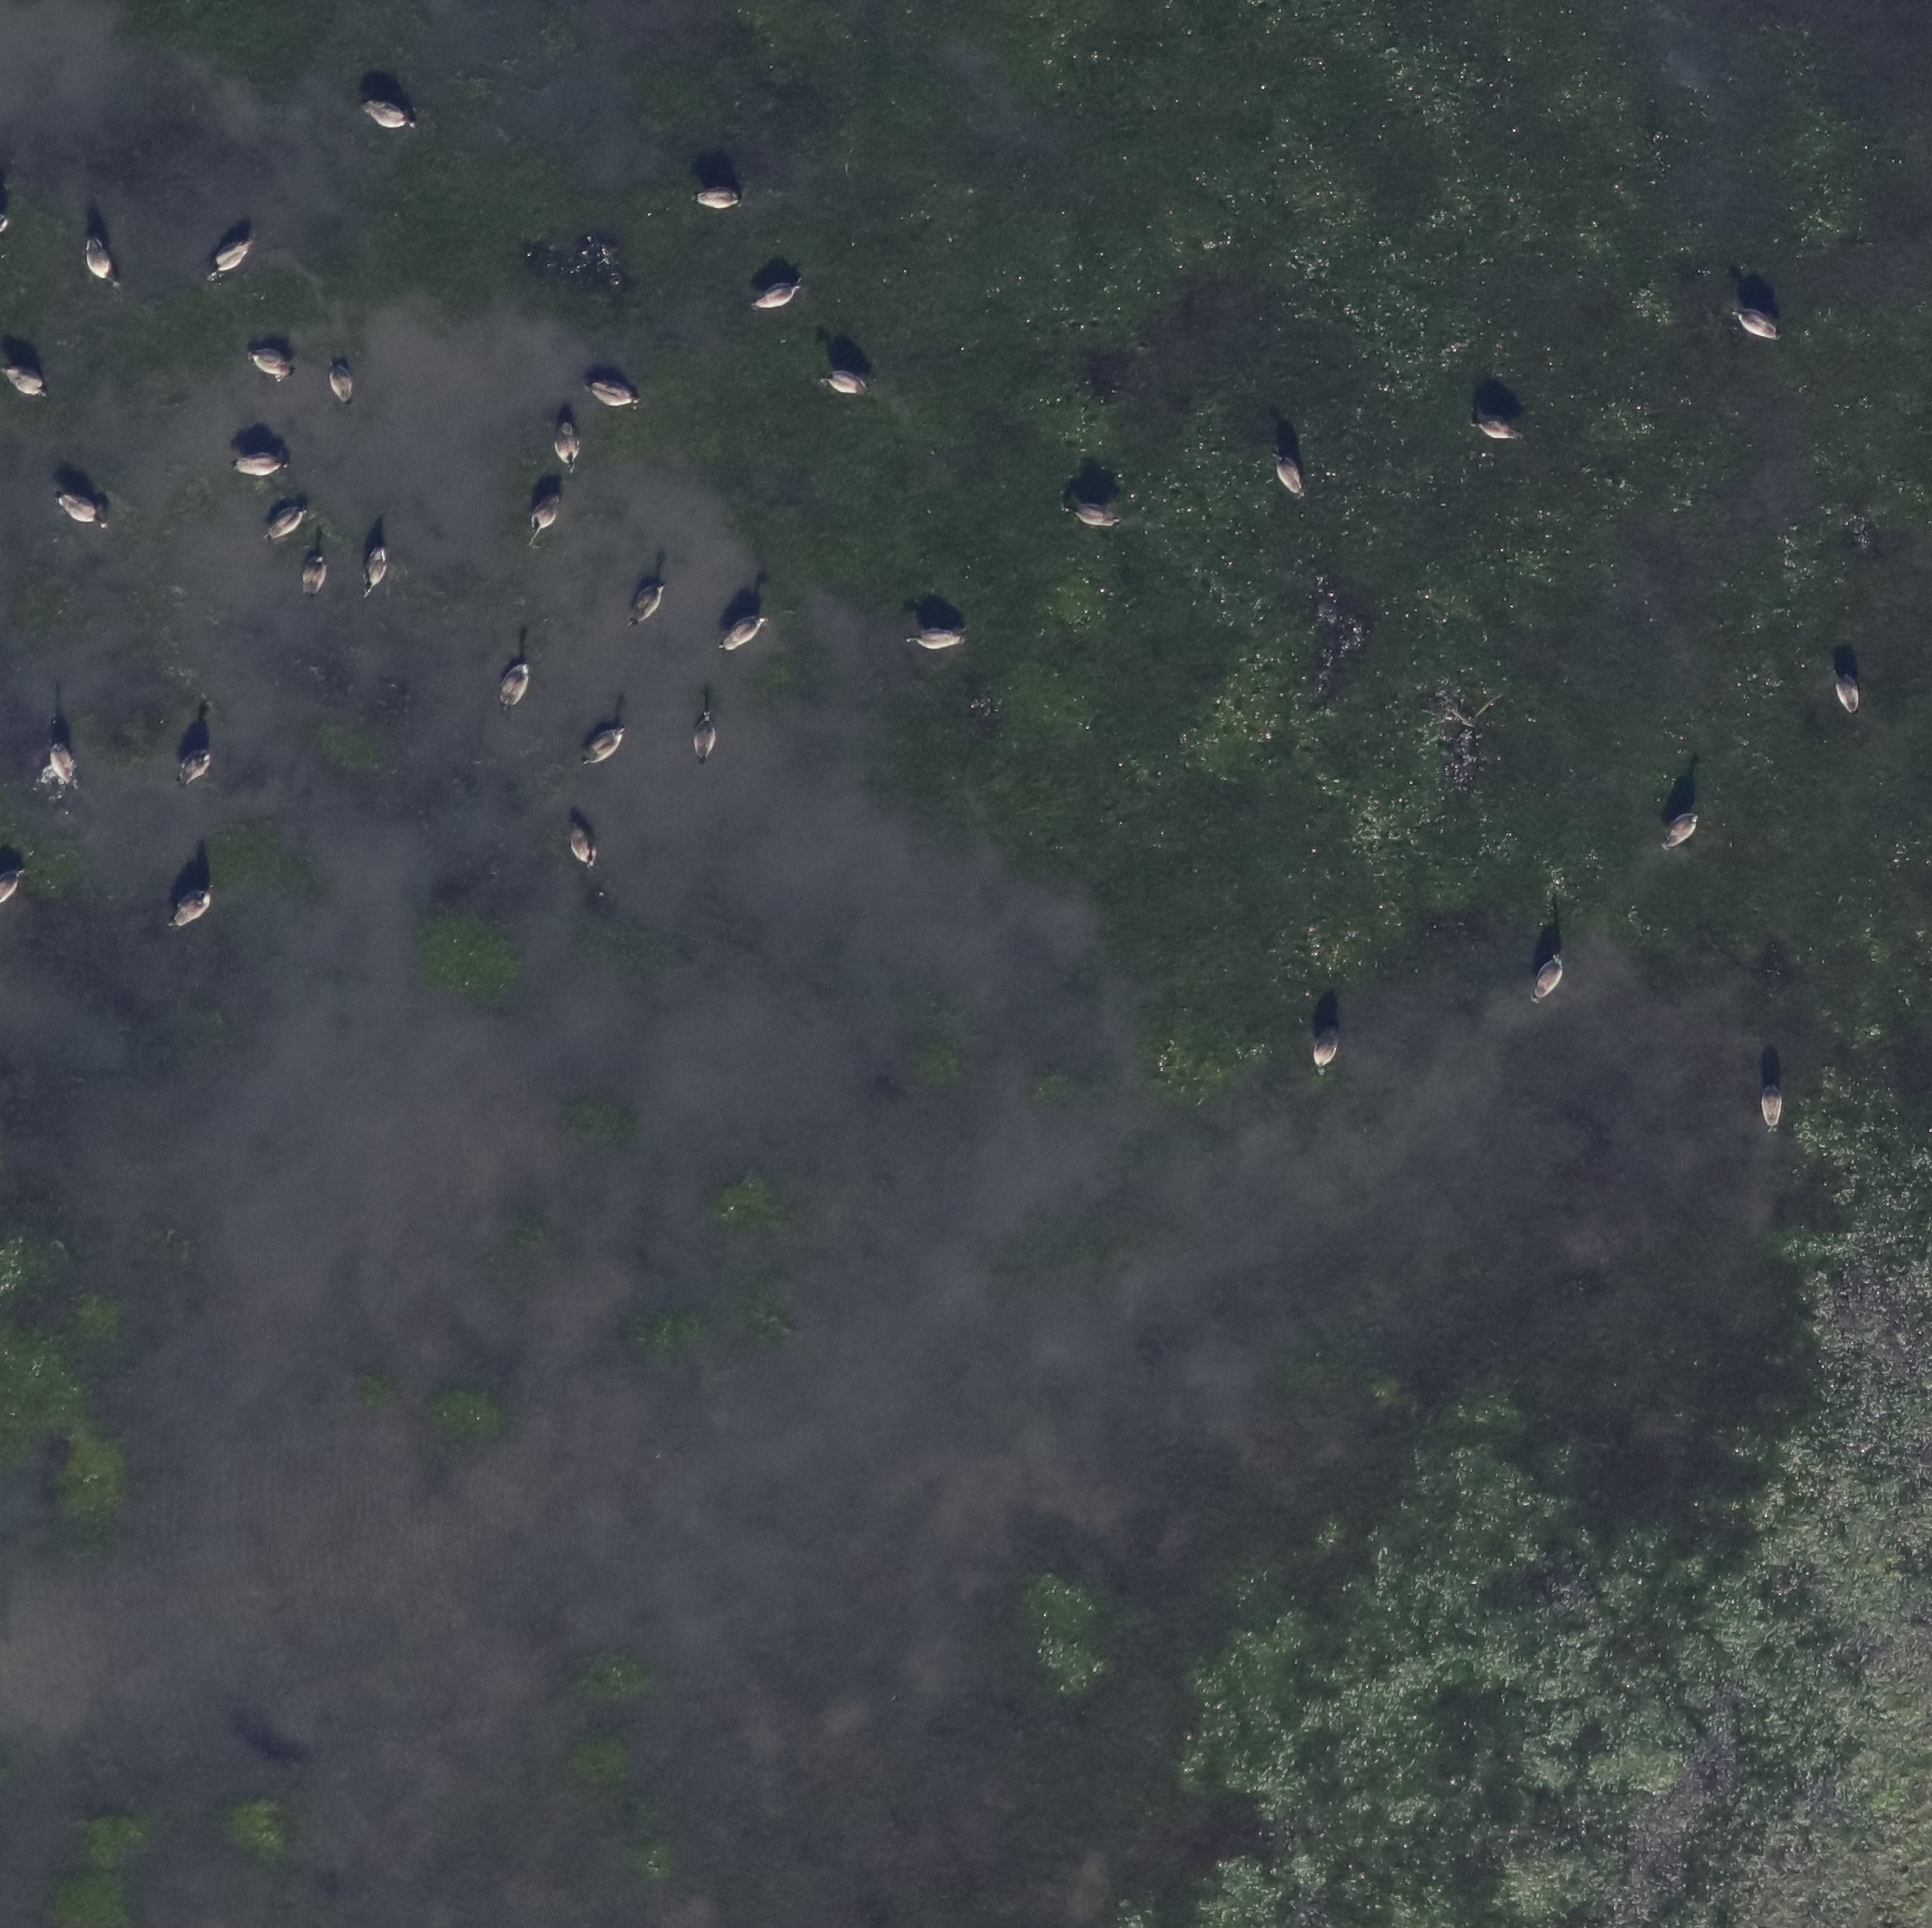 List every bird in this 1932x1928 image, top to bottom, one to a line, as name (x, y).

Canada goose (385, 113)
Canada goose (718, 199)
Canada goose (232, 257)
Canada goose (101, 261)
Canada goose (775, 294)
Canada goose (1757, 322)
Canada goose (270, 360)
Canada goose (25, 381)
Canada goose (846, 381)
Canada goose (343, 384)
Canada goose (612, 394)
Canada goose (1497, 425)
Canada goose (567, 446)
Canada goose (258, 463)
Canada goose (1289, 473)
Canada goose (79, 508)
Canada goose (544, 512)
Canada goose (1095, 512)
Canada goose (284, 524)
Canada goose (377, 567)
Canada goose (314, 576)
Canada goose (645, 604)
Canada goose (741, 633)
Canada goose (936, 638)
Canada goose (514, 684)
Canada goose (1849, 693)
Canada goose (703, 736)
Canada goose (602, 744)
Canada goose (62, 764)
Canada goose (195, 765)
Canada goose (1680, 829)
Canada goose (581, 845)
Canada goose (2, 887)
Canada goose (190, 909)
Canada goose (1546, 977)
Canada goose (1326, 1050)
Canada goose (1770, 1103)